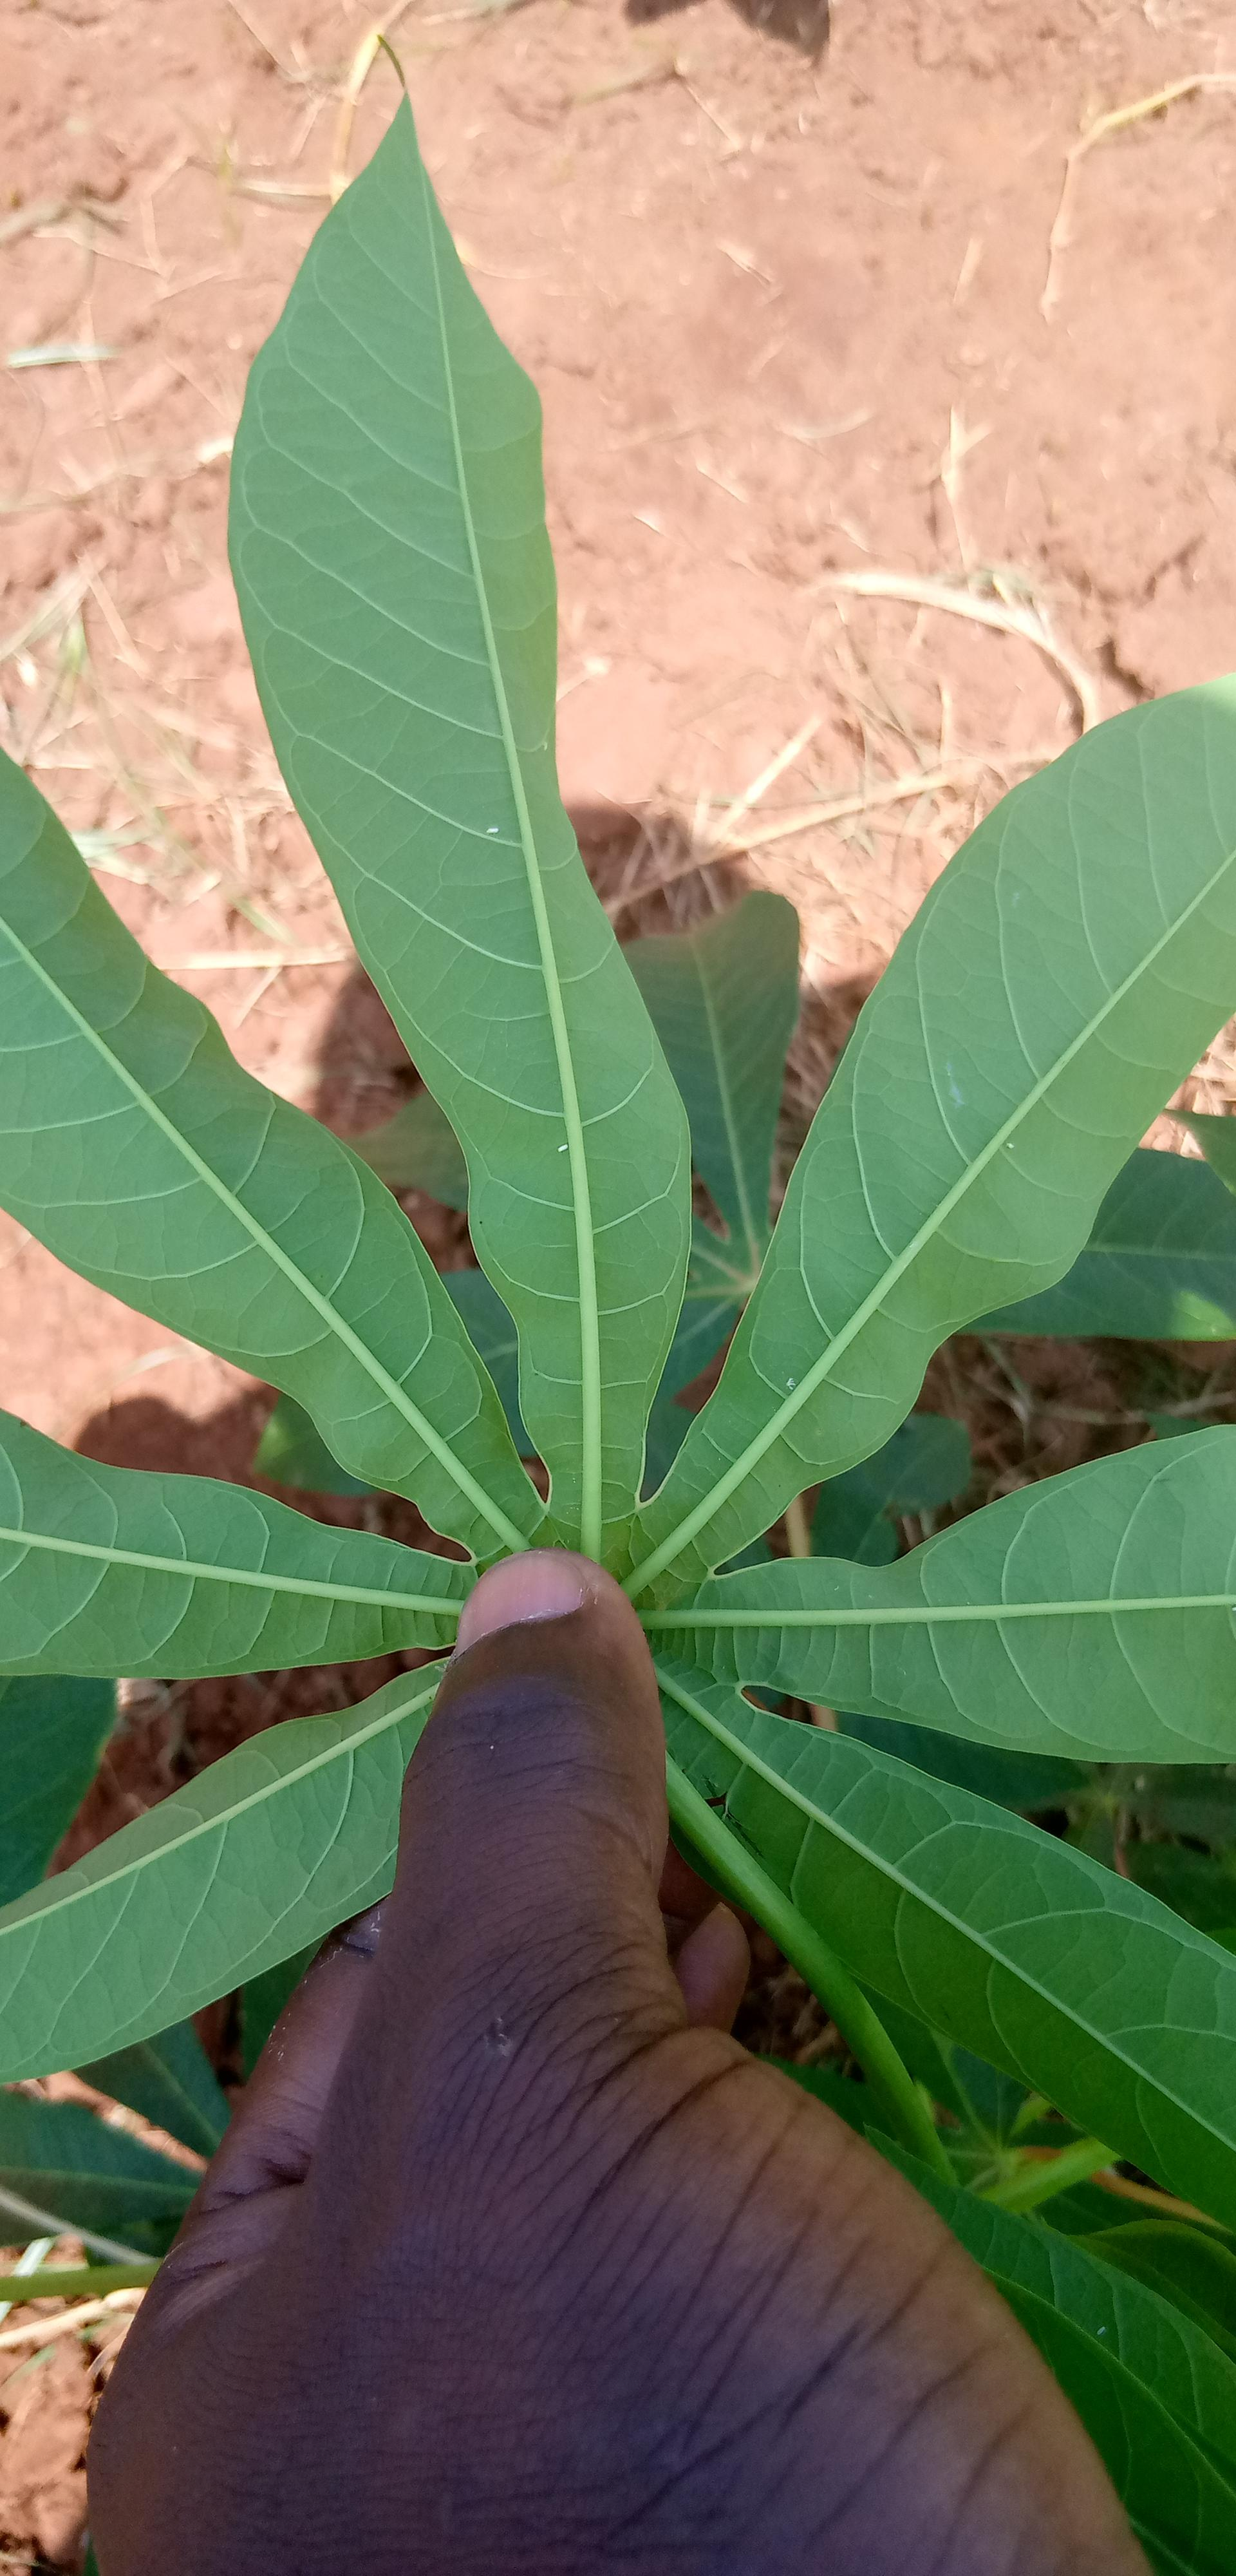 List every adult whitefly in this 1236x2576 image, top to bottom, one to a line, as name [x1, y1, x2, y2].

whitefly [483, 825, 503, 837]
whitefly [1005, 1141, 1016, 1151]
whitefly [556, 1142, 569, 1153]
whitefly [785, 1375, 797, 1391]